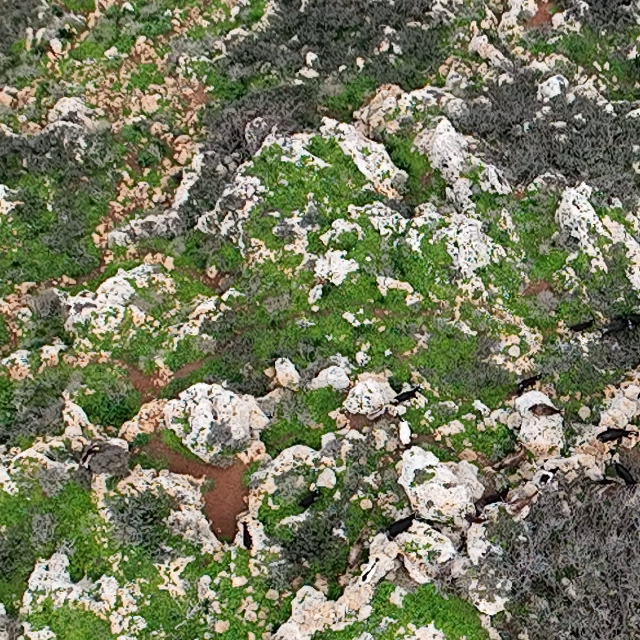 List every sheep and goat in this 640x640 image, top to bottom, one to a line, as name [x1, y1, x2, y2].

goat [613, 312, 639, 331]
goat [569, 318, 596, 334]
goat [514, 374, 542, 398]
goat [392, 386, 422, 403]
goat [470, 400, 491, 417]
goat [528, 404, 567, 418]
goat [367, 406, 385, 419]
goat [395, 415, 412, 445]
goat [594, 428, 639, 442]
goat [481, 443, 528, 476]
goat [613, 463, 637, 495]
goat [531, 466, 561, 487]
goat [509, 487, 542, 517]
goat [473, 488, 509, 510]
goat [296, 491, 321, 510]
goat [384, 511, 419, 542]
goat [462, 514, 489, 526]
goat [240, 519, 255, 549]
goat [356, 556, 379, 588]